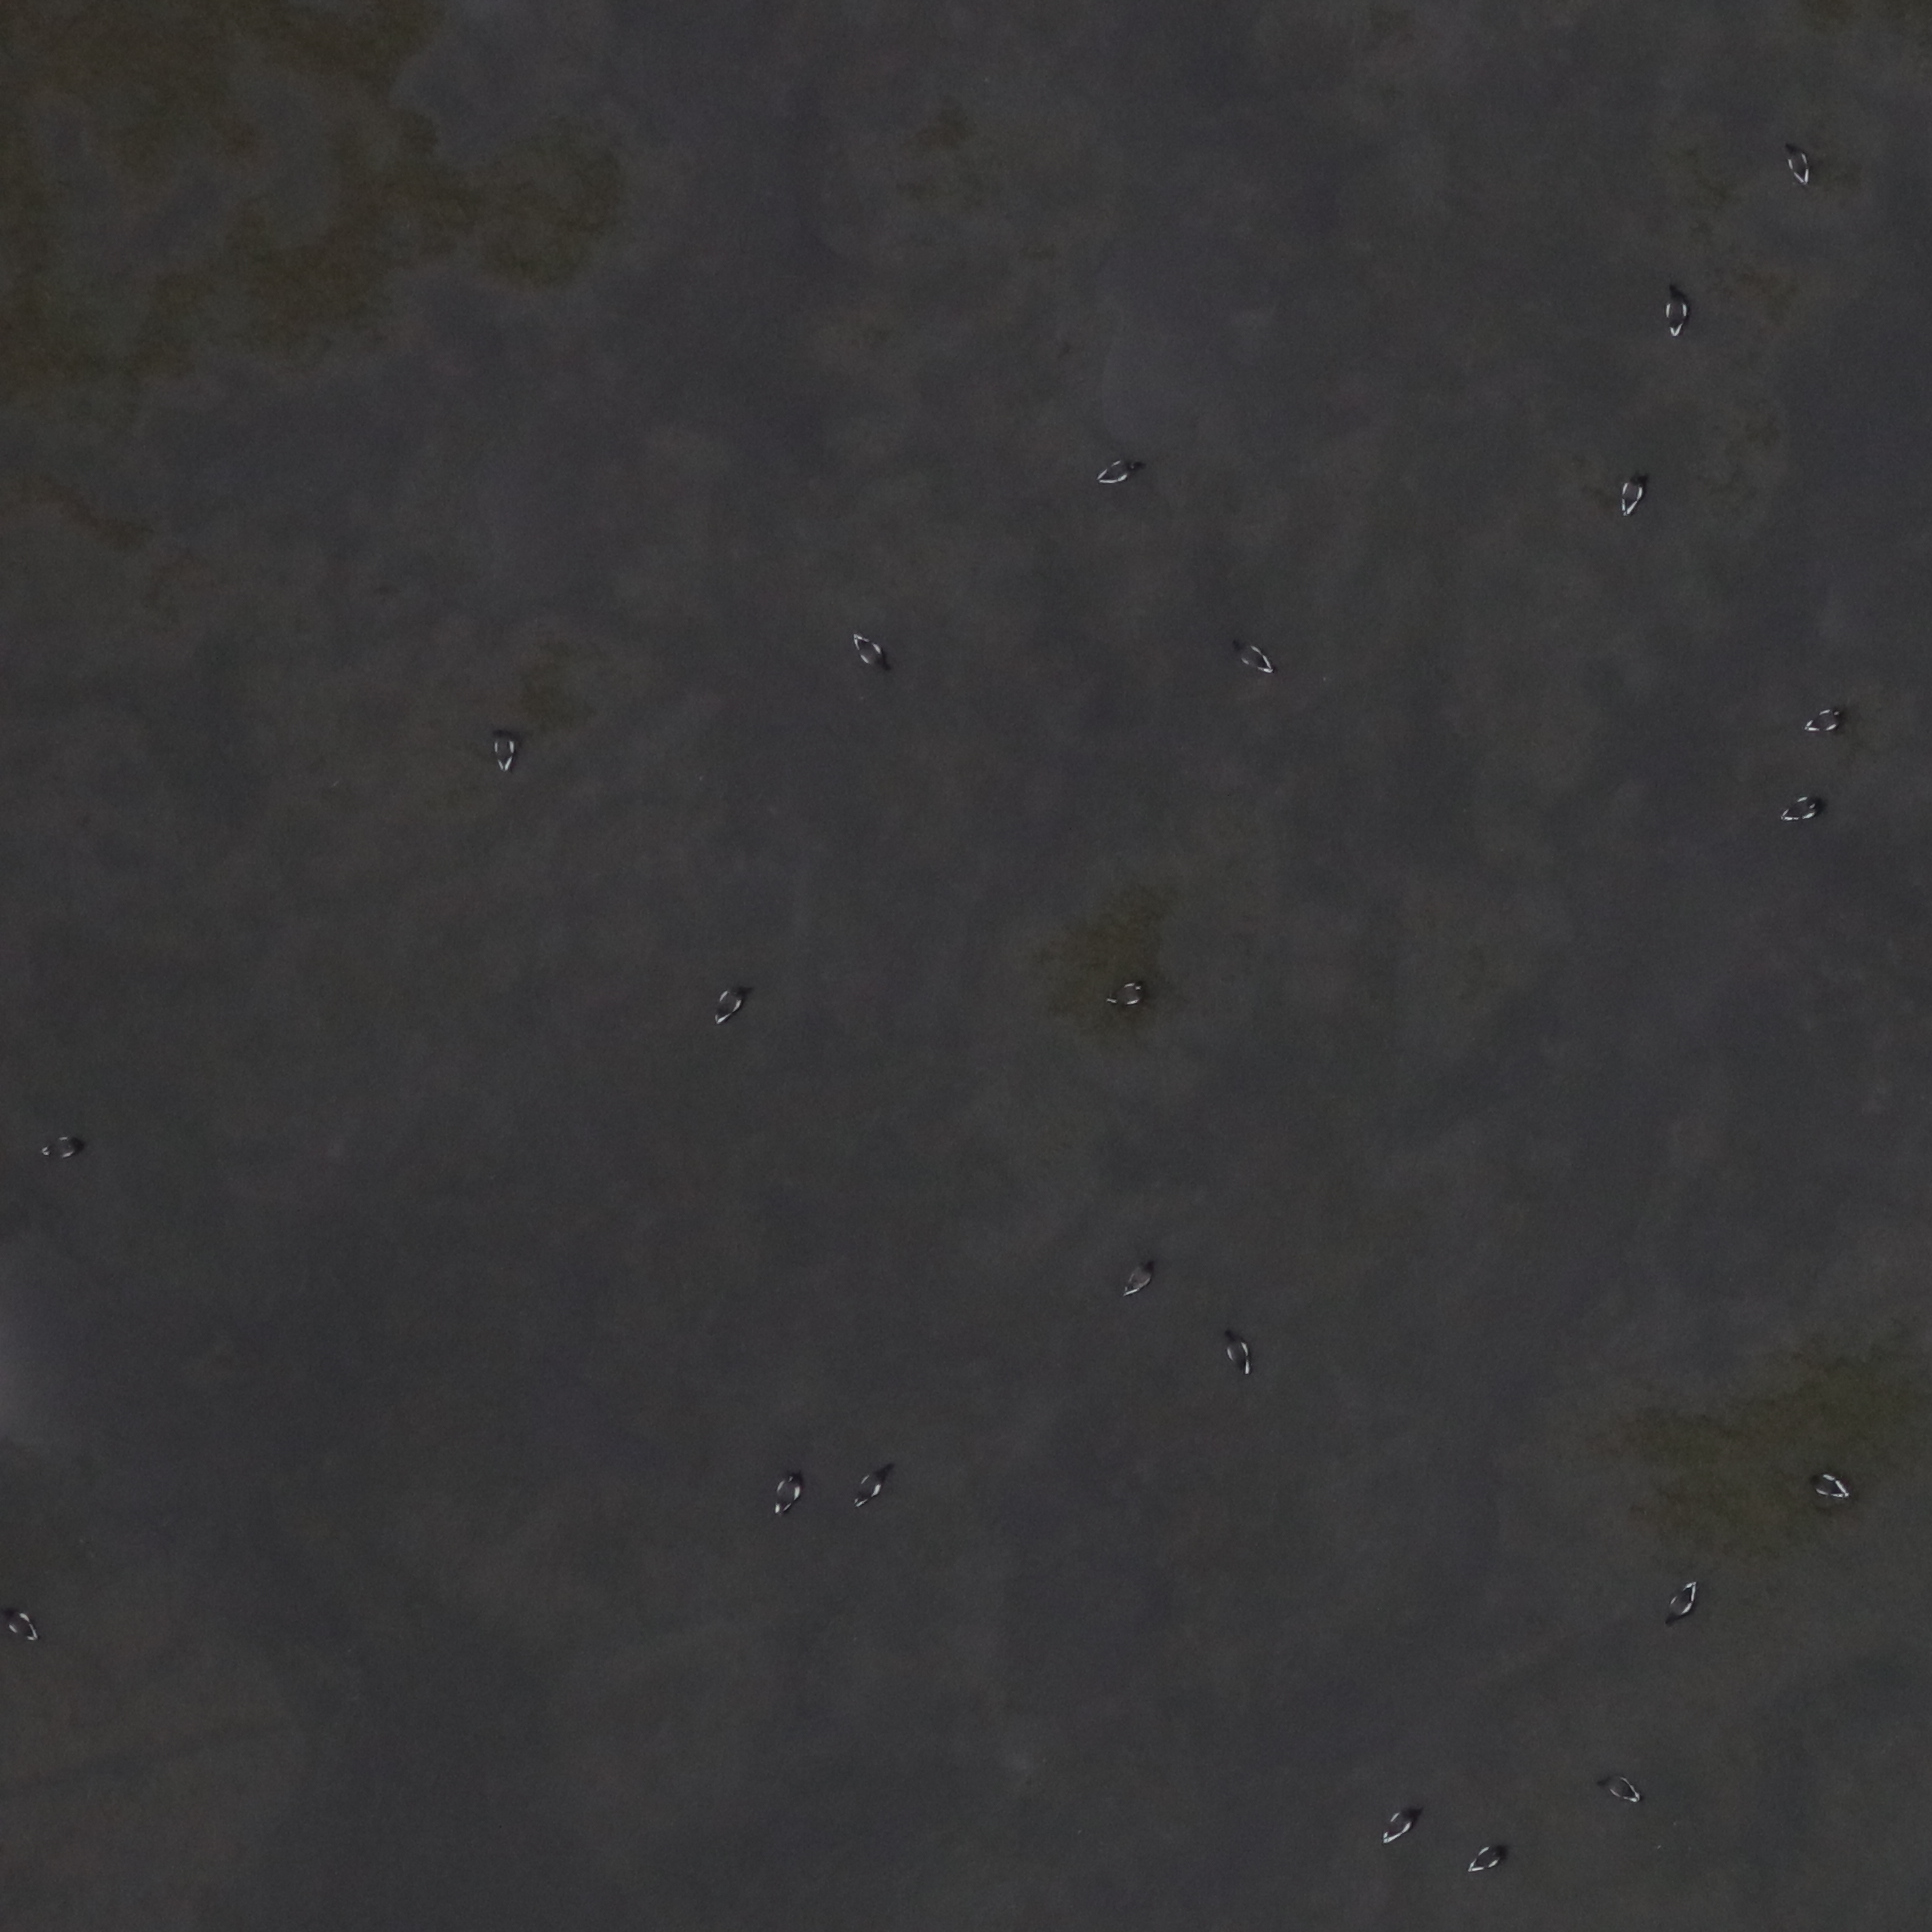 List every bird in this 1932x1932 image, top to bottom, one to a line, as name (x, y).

brant (1798, 164)
brant (1677, 314)
brant (1118, 471)
brant (1633, 494)
brant (865, 649)
brant (1255, 659)
brant (1822, 719)
brant (504, 750)
brant (1806, 810)
brant (1127, 997)
brant (727, 998)
brant (67, 1145)
brant (1140, 1279)
brant (1237, 1348)
brant (1828, 1485)
brant (790, 1492)
brant (873, 1493)
brant (1681, 1601)
brant (22, 1626)
brant (1621, 1784)
brant (1393, 1821)
brant (1488, 1858)